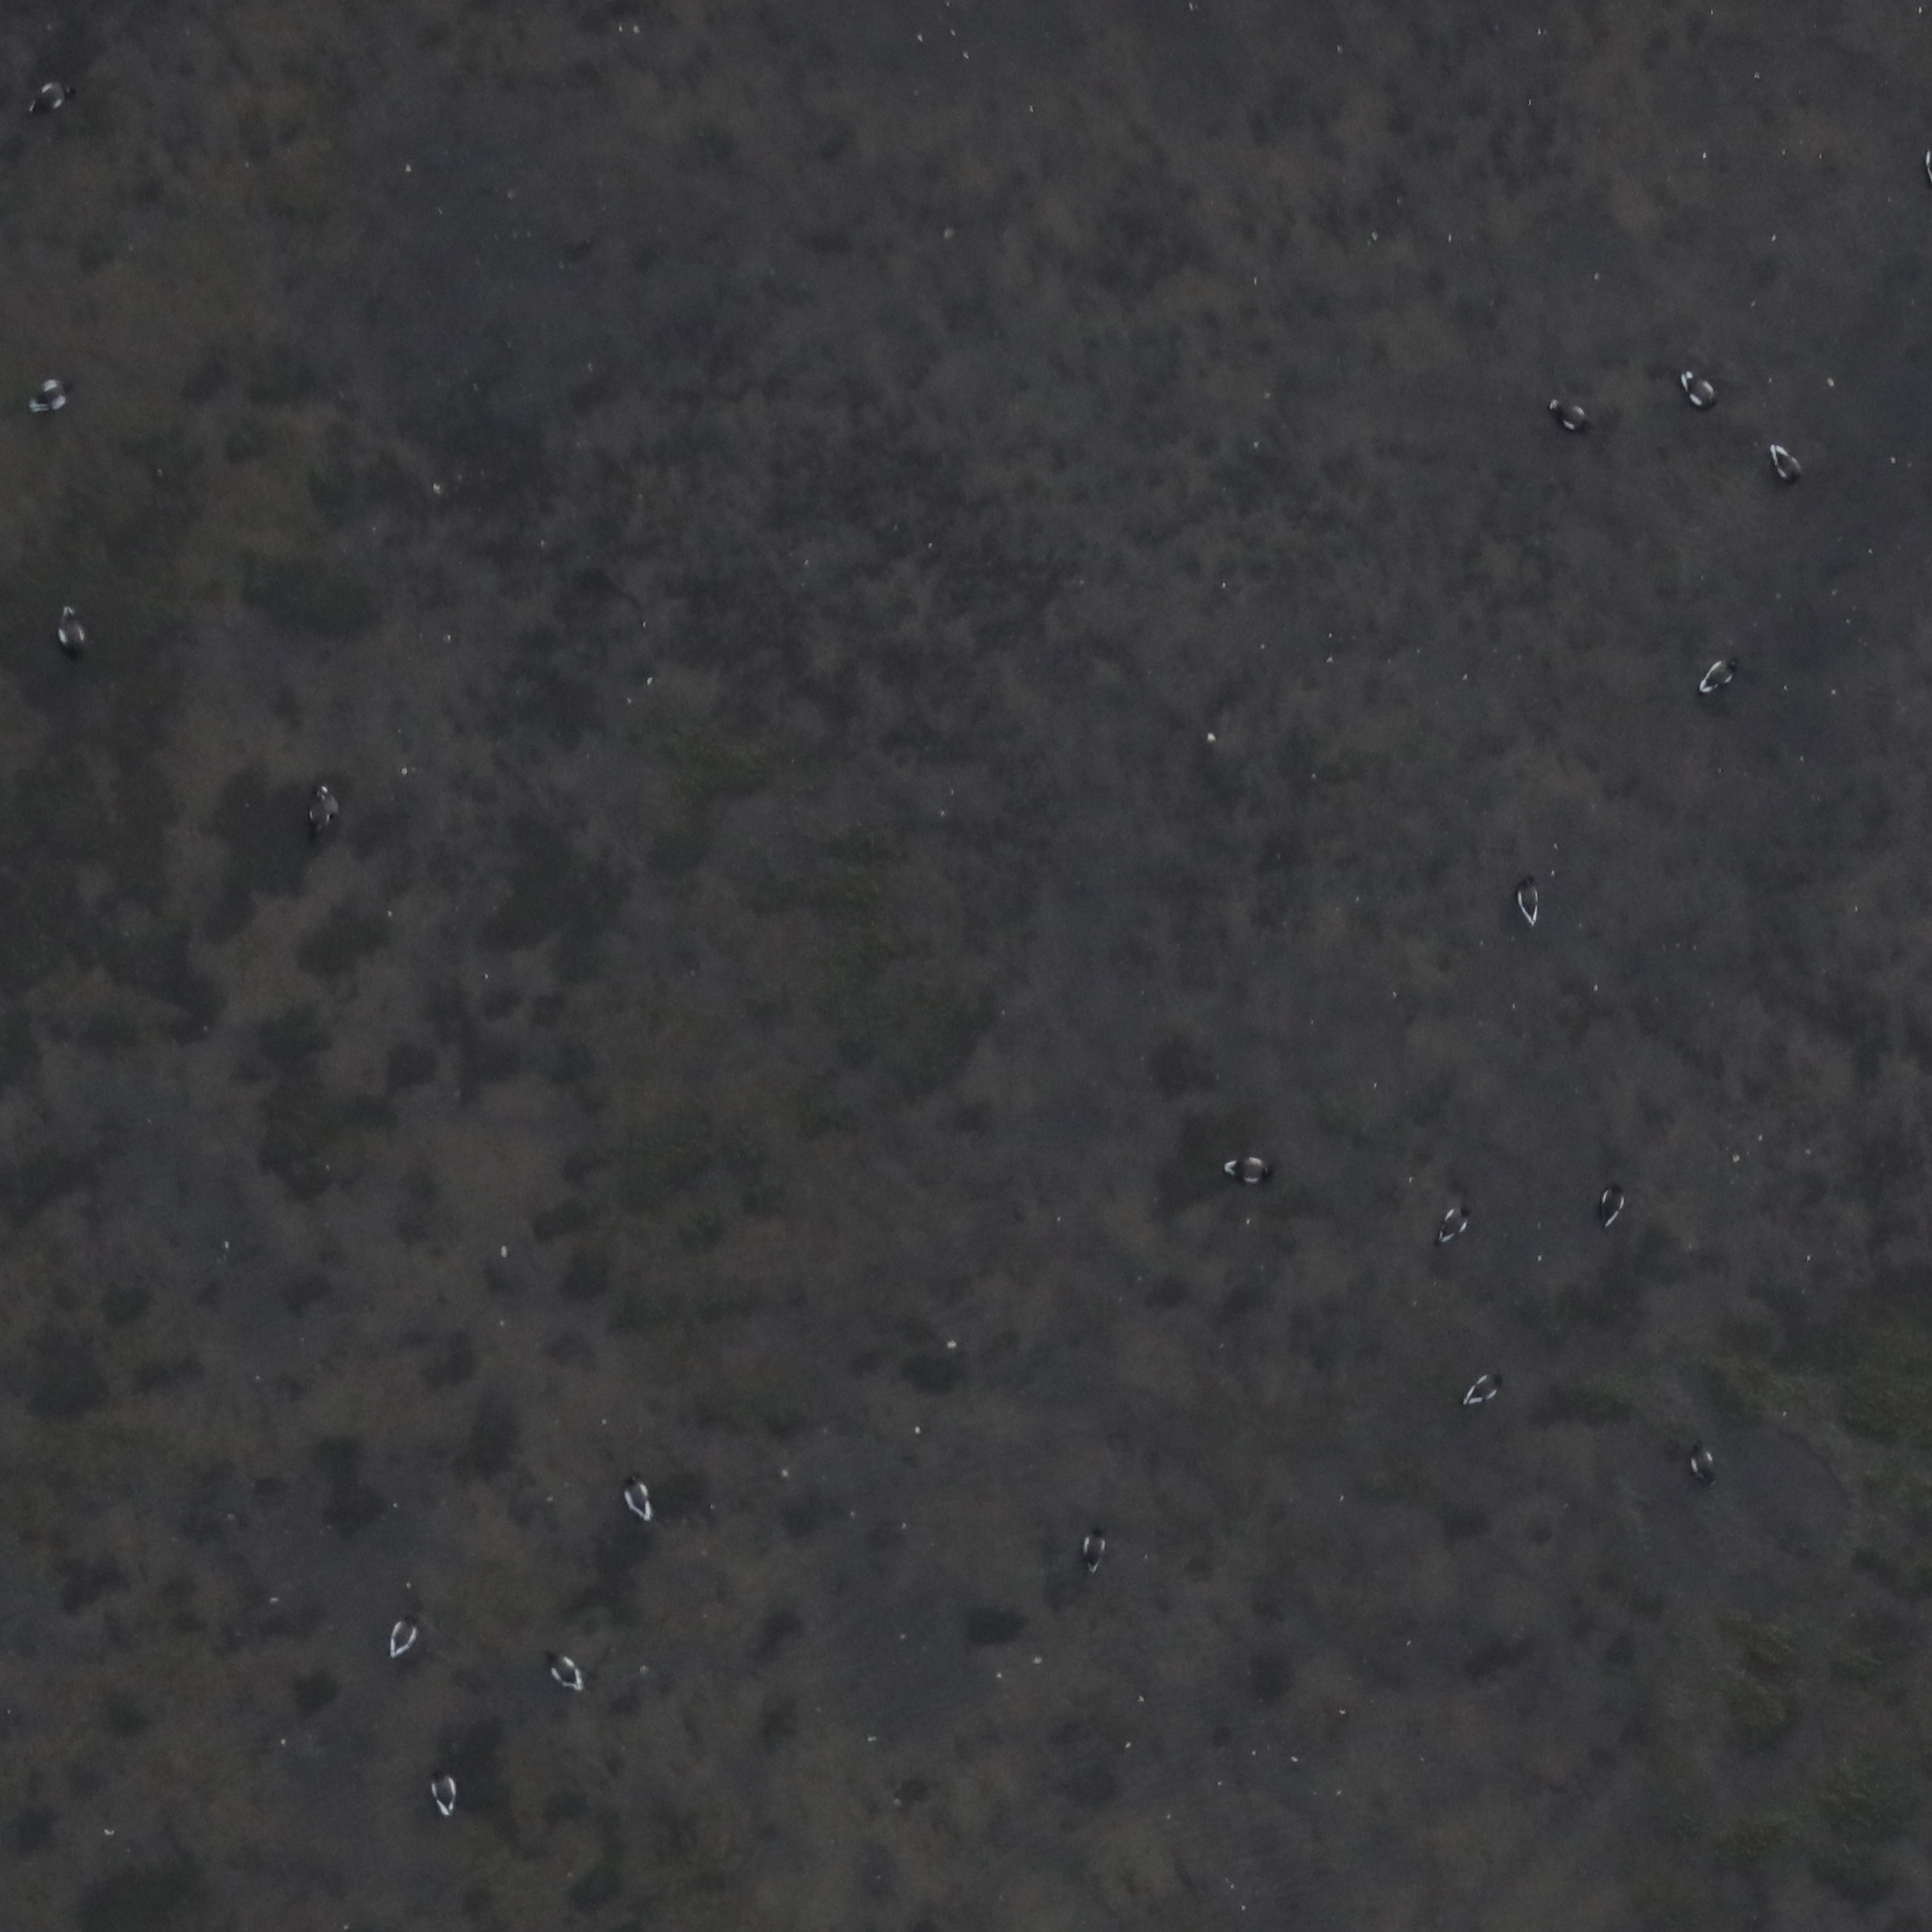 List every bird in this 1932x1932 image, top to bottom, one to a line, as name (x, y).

brant (53, 96)
brant (1699, 390)
brant (53, 394)
brant (1570, 414)
brant (1785, 464)
brant (71, 631)
brant (1718, 675)
brant (322, 808)
brant (1526, 901)
brant (1250, 1170)
brant (1611, 1205)
brant (1454, 1221)
brant (1483, 1389)
brant (1701, 1463)
brant (638, 1498)
brant (1094, 1549)
brant (404, 1635)
brant (566, 1670)
brant (444, 1791)